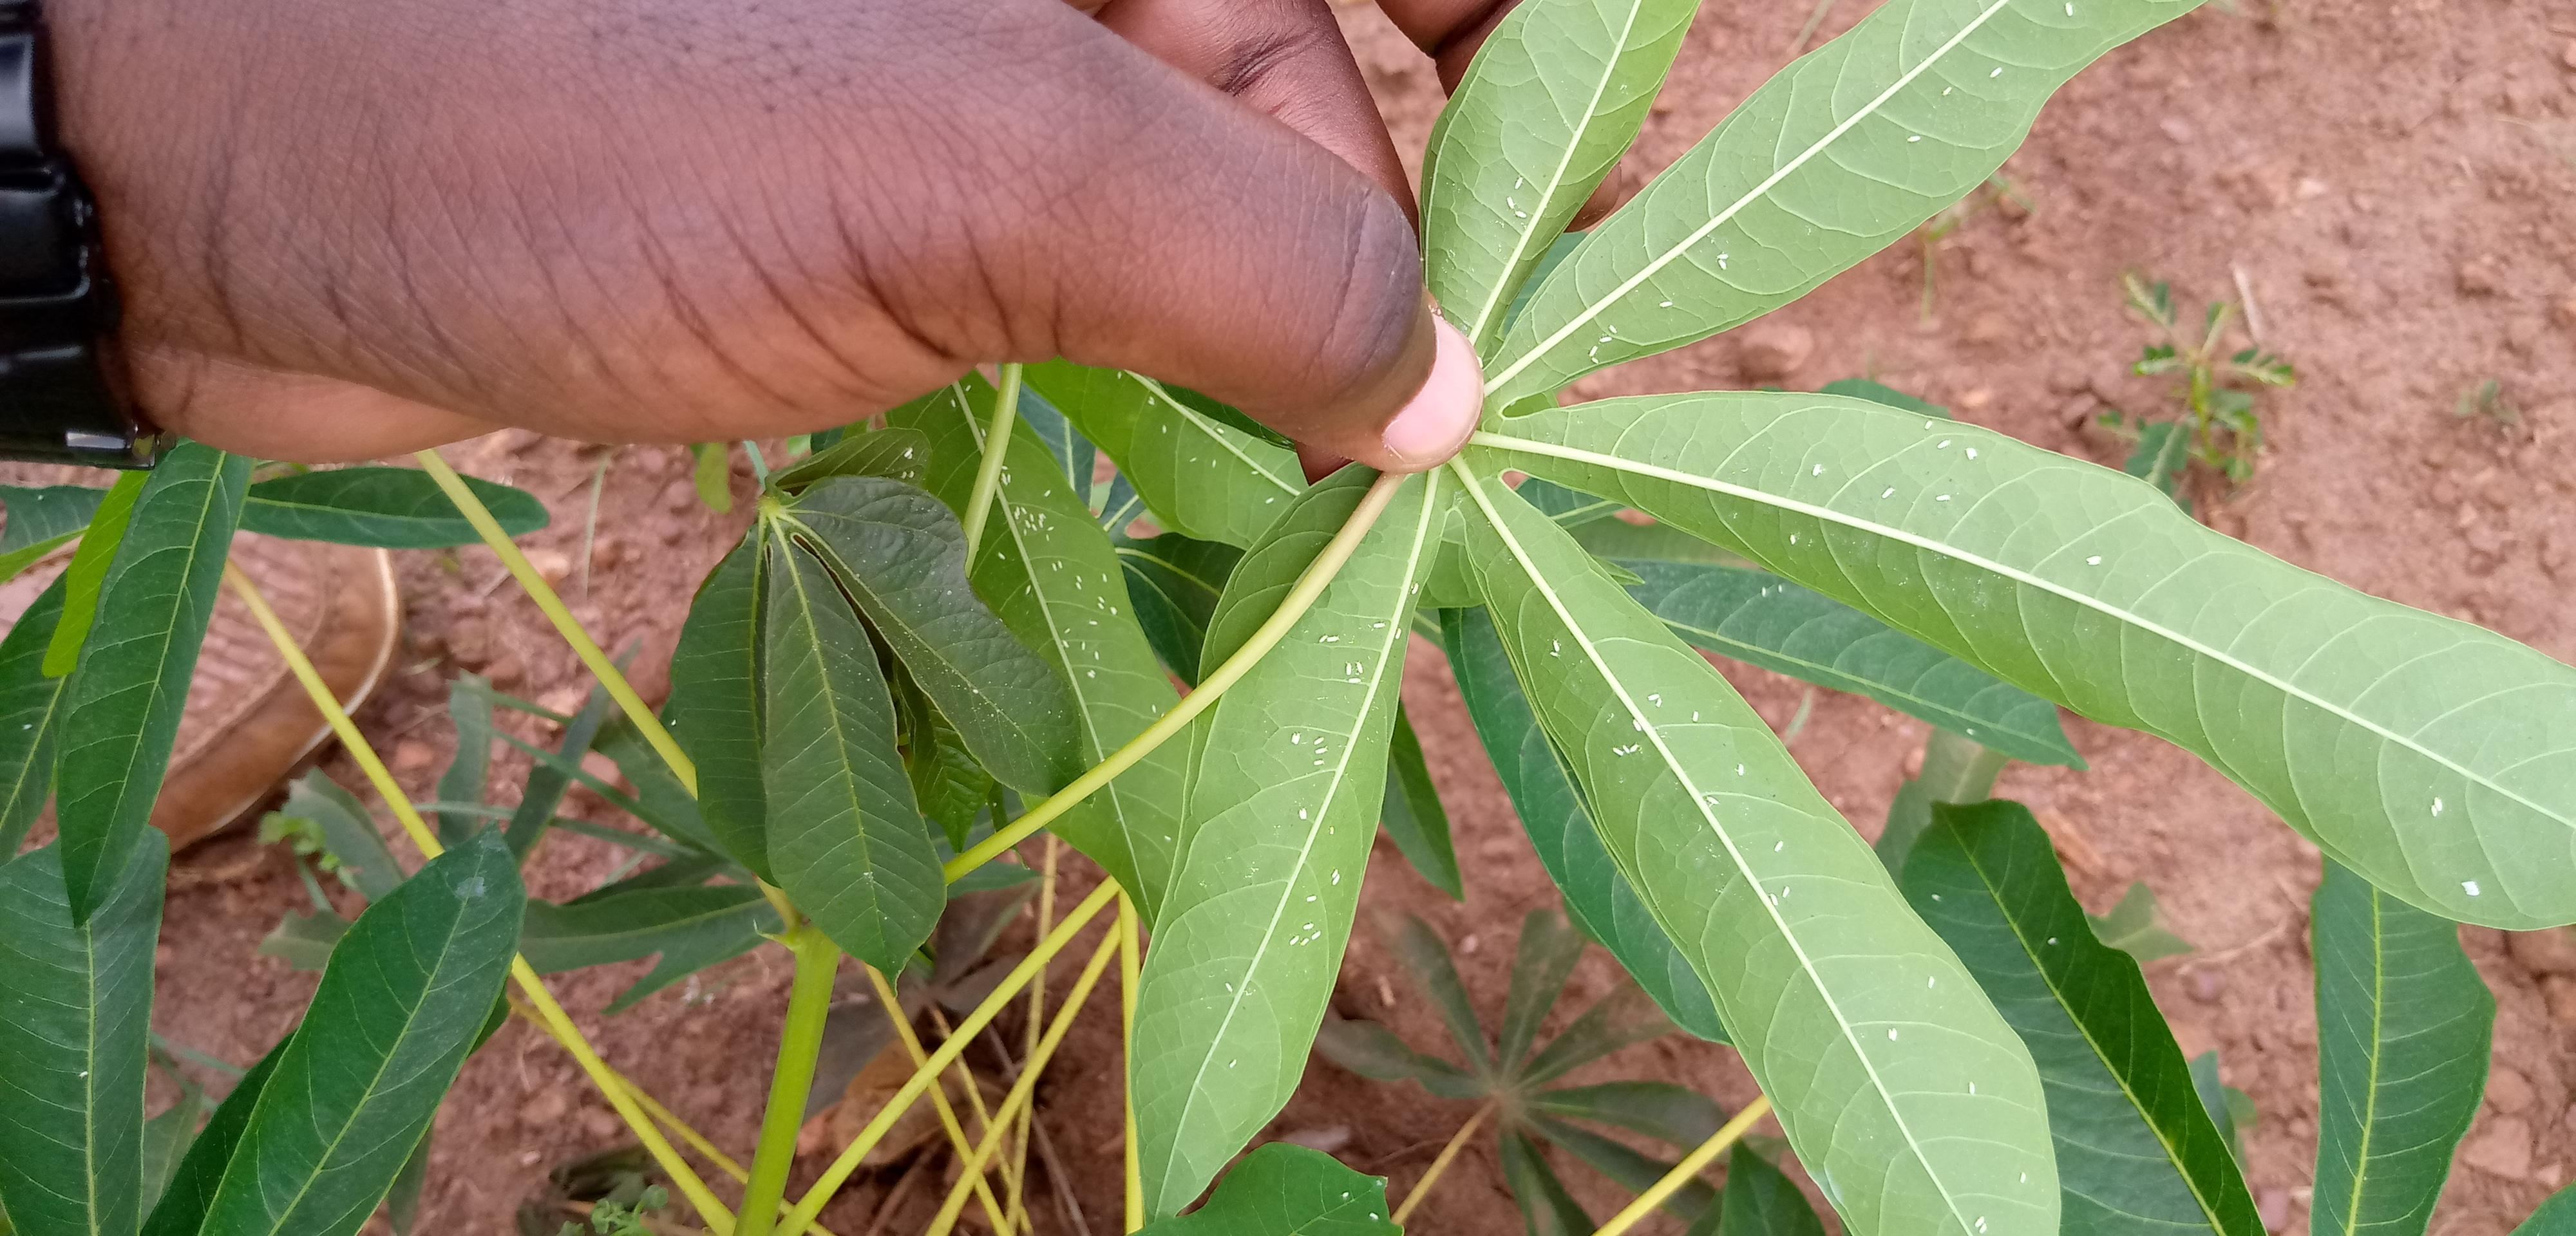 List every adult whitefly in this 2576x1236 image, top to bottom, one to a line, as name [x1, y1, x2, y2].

whitefly [2063, 1, 2076, 18]
whitefly [1986, 64, 2006, 82]
whitefly [1939, 84, 1955, 98]
whitefly [1903, 132, 1924, 145]
whitefly [1512, 174, 1525, 191]
whitefly [1504, 194, 1517, 210]
whitefly [1513, 208, 1528, 221]
whitefly [1714, 252, 1729, 260]
whitefly [1716, 258, 1728, 272]
whitefly [1656, 298, 1676, 309]
whitefly [1607, 323, 1619, 335]
whitefly [1597, 335, 1615, 344]
whitefly [1588, 344, 1599, 358]
whitefly [1591, 357, 1600, 366]
whitefly [1115, 369, 1124, 382]
whitefly [963, 383, 972, 393]
whitefly [1148, 395, 1157, 402]
whitefly [948, 397, 958, 410]
whitefly [1147, 399, 1156, 407]
whitefly [1922, 418, 1935, 433]
whitefly [1159, 422, 1169, 435]
whitefly [980, 426, 989, 438]
whitefly [1215, 426, 1227, 435]
whitefly [1935, 438, 1953, 451]
whitefly [902, 446, 914, 459]
whitefly [1965, 446, 1973, 462]
whitefly [1971, 447, 1979, 459]
whitefly [1188, 456, 1198, 465]
whitefly [1210, 457, 1217, 470]
whitefly [1810, 461, 1825, 478]
whitefly [1001, 464, 1009, 471]
whitefly [907, 469, 915, 480]
whitefly [1249, 469, 1260, 476]
whitefly [900, 471, 907, 482]
whitefly [1001, 472, 1007, 480]
whitefly [1007, 472, 1012, 483]
whitefly [1002, 478, 1009, 487]
whitefly [1880, 483, 1897, 501]
whitefly [1043, 487, 1052, 498]
whitefly [1932, 491, 1955, 505]
whitefly [1264, 494, 1276, 506]
whitefly [1020, 505, 1028, 515]
whitefly [1012, 510, 1020, 521]
whitefly [1028, 512, 1035, 522]
whitefly [1024, 518, 1032, 530]
whitefly [1037, 518, 1045, 529]
whitefly [1030, 523, 1039, 532]
whitefly [1046, 525, 1055, 533]
whitefly [1786, 531, 1801, 548]
whitefly [996, 550, 1007, 562]
whitefly [2086, 554, 2103, 561]
whitefly [1056, 559, 1066, 570]
whitefly [1050, 560, 1058, 573]
whitefly [2088, 560, 2101, 566]
whitefly [1100, 570, 1110, 584]
whitefly [1075, 574, 1083, 583]
whitefly [1074, 581, 1084, 591]
whitefly [1410, 581, 1420, 597]
whitefly [1776, 582, 1785, 595]
whitefly [1024, 583, 1032, 597]
whitefly [1759, 584, 1768, 600]
whitefly [1097, 594, 1106, 604]
whitefly [1095, 602, 1106, 611]
whitefly [1108, 604, 1119, 617]
whitefly [1087, 619, 1101, 628]
whitefly [1372, 621, 1388, 631]
whitefly [1394, 625, 1404, 641]
whitefly [1317, 633, 1329, 644]
whitefly [1327, 634, 1341, 643]
whitefly [1551, 638, 1562, 652]
whitefly [1061, 639, 1070, 650]
whitefly [1080, 639, 1088, 653]
whitefly [1092, 649, 1101, 661]
whitefly [1548, 651, 1560, 659]
whitefly [1354, 659, 1365, 674]
whitefly [1343, 660, 1354, 676]
whitefly [1086, 670, 1097, 679]
whitefly [1347, 677, 1363, 684]
whitefly [1646, 691, 1662, 702]
whitefly [1654, 698, 1663, 708]
whitefly [1149, 702, 1159, 715]
whitefly [1690, 707, 1701, 724]
whitefly [670, 718, 677, 727]
whitefly [1631, 718, 1643, 733]
whitefly [1291, 731, 1296, 745]
whitefly [1296, 731, 1301, 747]
whitefly [1312, 735, 1325, 747]
whitefly [1631, 741, 1639, 754]
whitefly [1622, 744, 1630, 755]
whitefly [1313, 745, 1329, 756]
whitefly [1611, 745, 1624, 757]
whitefly [1313, 758, 1326, 767]
whitefly [1736, 761, 1747, 778]
whitefly [1703, 794, 1721, 807]
whitefly [2433, 794, 2445, 812]
whitefly [2430, 804, 2438, 818]
whitefly [1303, 807, 1309, 821]
whitefly [1296, 808, 1303, 821]
whitefly [1327, 822, 1337, 838]
whitefly [1162, 832, 1173, 843]
whitefly [1771, 838, 1786, 854]
whitefly [1330, 868, 1340, 879]
whitefly [1331, 872, 1341, 887]
whitefly [2459, 879, 2478, 886]
whitefly [1780, 883, 1792, 899]
whitefly [2463, 885, 2479, 891]
whitefly [2465, 890, 2481, 897]
whitefly [1929, 891, 1942, 904]
whitefly [1768, 892, 1781, 907]
whitefly [1304, 894, 1319, 904]
whitefly [1300, 919, 1317, 931]
whitefly [1311, 929, 1323, 941]
whitefly [1288, 934, 1301, 947]
whitefly [2045, 935, 2061, 948]
whitefly [1300, 937, 1311, 948]
whitefly [1924, 972, 1937, 991]
whitefly [1223, 980, 1235, 995]
whitefly [1888, 1026, 1891, 1040]
whitefly [1891, 1027, 1899, 1044]
whitefly [1227, 1056, 1239, 1070]
whitefly [1967, 1078, 1978, 1096]
whitefly [2017, 1168, 2030, 1185]
whitefly [1339, 1189, 1350, 1200]
whitefly [1368, 1210, 1383, 1223]
whitefly [1973, 1214, 1986, 1230]
whitefly [1978, 1222, 1988, 1235]